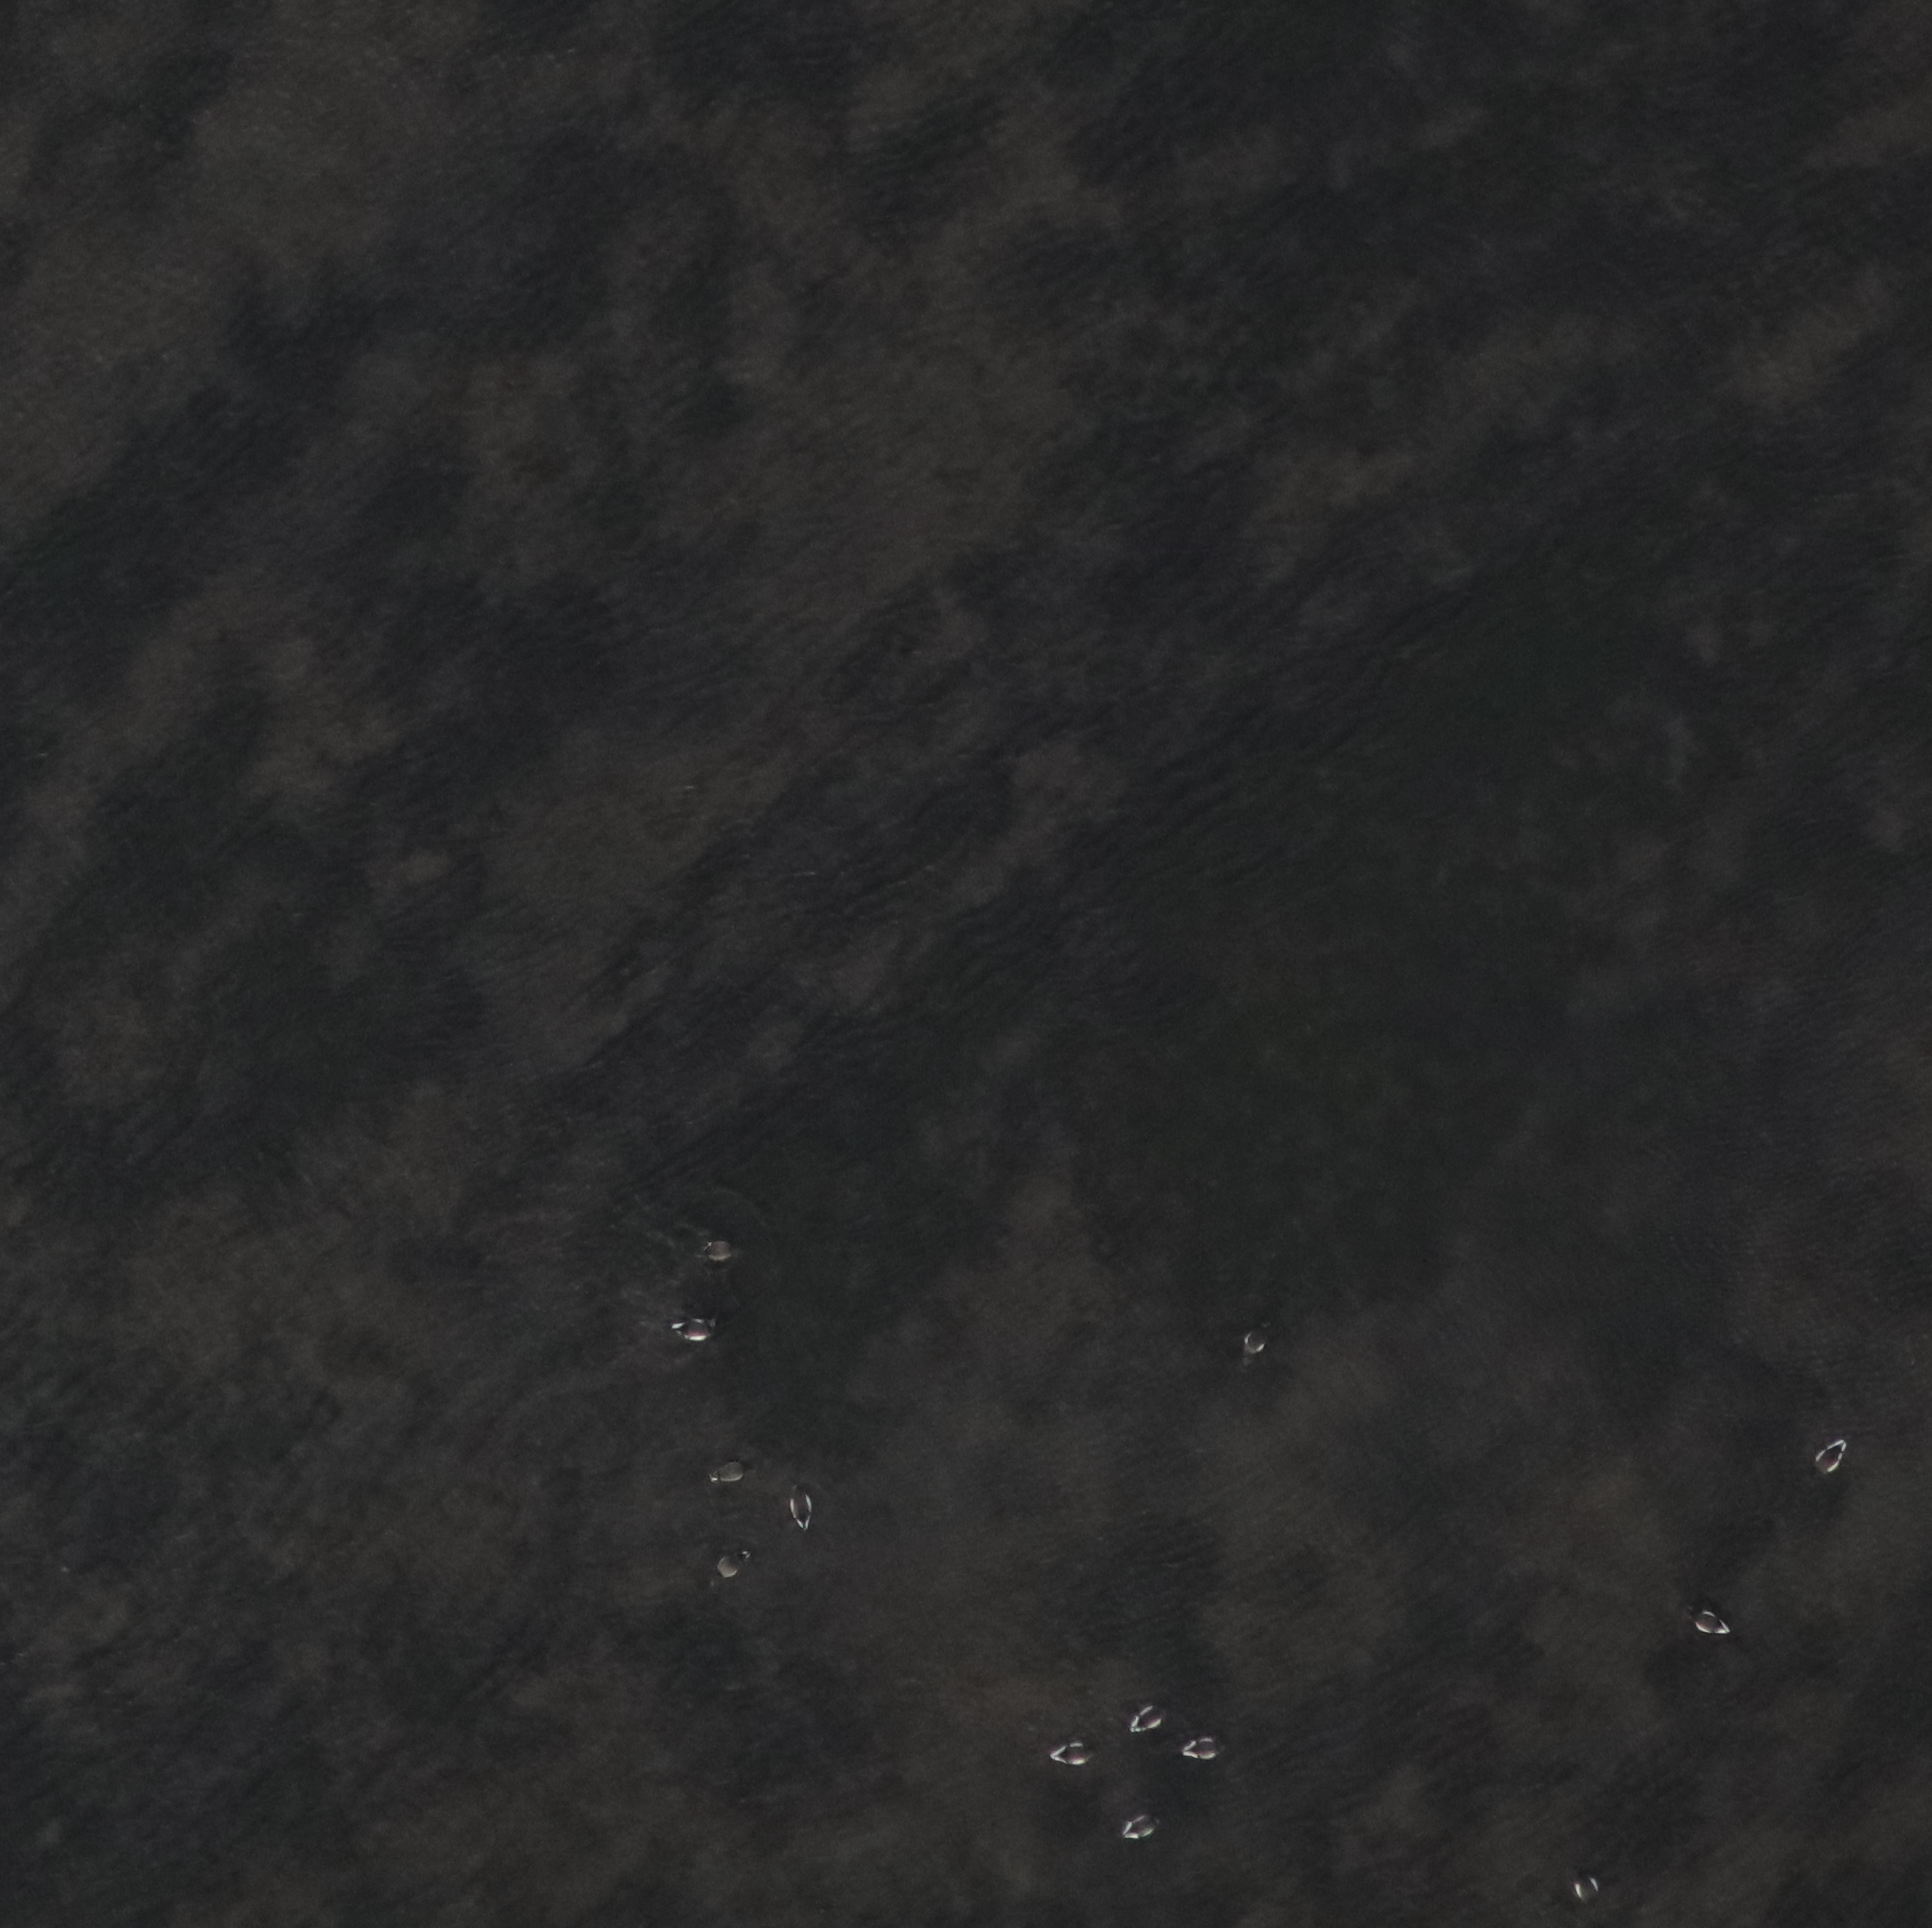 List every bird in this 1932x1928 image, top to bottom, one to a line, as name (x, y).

brant (718, 1249)
brant (694, 1327)
brant (1254, 1341)
brant (1830, 1457)
brant (729, 1470)
brant (800, 1506)
brant (729, 1563)
brant (1708, 1622)
brant (1147, 1718)
brant (1203, 1747)
brant (1073, 1752)
brant (1142, 1825)
brant (1584, 1889)